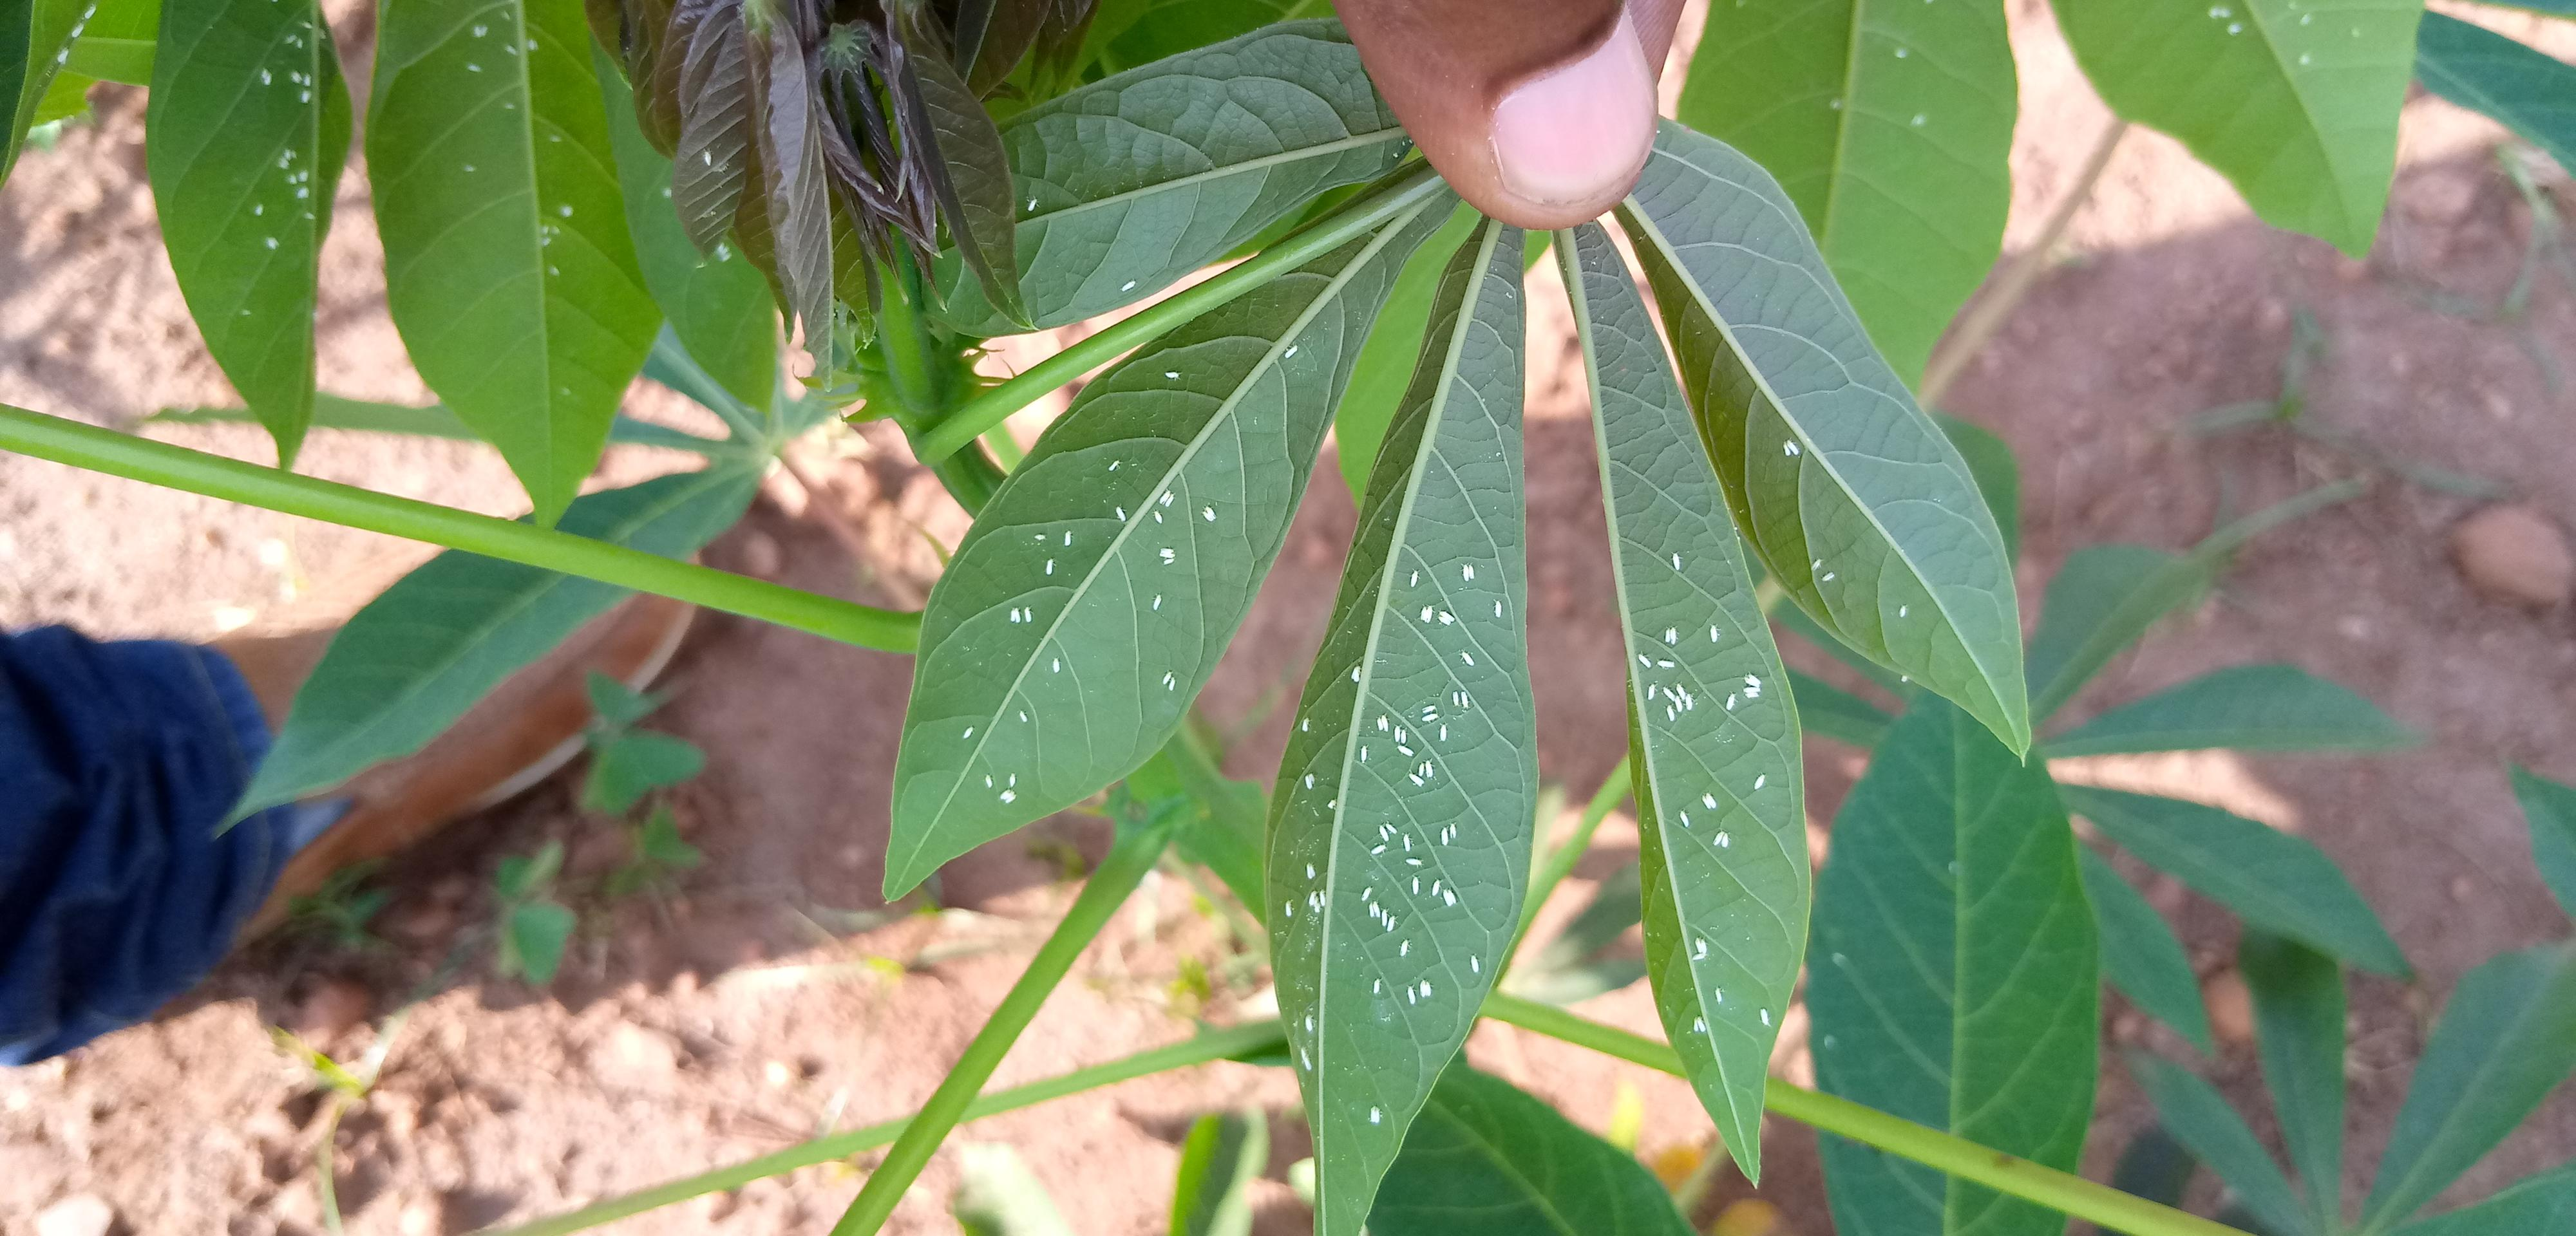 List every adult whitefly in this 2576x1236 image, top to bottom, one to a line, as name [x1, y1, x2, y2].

whitefly [1026, 197, 1039, 212]
whitefly [1119, 276, 1138, 294]
whitefly [1283, 344, 1300, 360]
whitefly [1161, 370, 1184, 380]
whitefly [1786, 438, 1800, 458]
whitefly [1781, 440, 1791, 458]
whitefly [1107, 457, 1121, 474]
whitefly [1159, 489, 1171, 505]
whitefly [1165, 492, 1176, 508]
whitefly [1113, 503, 1130, 523]
whitefly [1205, 505, 1219, 520]
whitefly [1152, 508, 1164, 526]
whitefly [1200, 511, 1213, 523]
whitefly [1062, 528, 1074, 547]
whitefly [1032, 532, 1046, 541]
whitefly [1159, 547, 1175, 553]
whitefly [1671, 549, 1685, 574]
whitefly [1158, 552, 1178, 559]
whitefly [1042, 554, 1058, 579]
whitefly [1809, 556, 1823, 572]
whitefly [1162, 557, 1177, 567]
whitefly [1468, 561, 1477, 581]
whitefly [1461, 561, 1469, 584]
whitefly [1408, 568, 1419, 588]
whitefly [1819, 568, 1836, 584]
whitefly [1151, 592, 1164, 612]
whitefly [1492, 599, 1504, 620]
whitefly [1897, 601, 1909, 621]
whitefly [1425, 604, 1434, 625]
whitefly [1418, 604, 1426, 622]
whitefly [1023, 605, 1034, 624]
whitefly [1014, 607, 1022, 624]
whitefly [1010, 608, 1017, 624]
whitefly [1437, 609, 1457, 624]
whitefly [1437, 615, 1452, 626]
whitefly [1709, 623, 1721, 646]
whitefly [1663, 625, 1671, 644]
whitefly [1670, 625, 1676, 646]
whitefly [1460, 648, 1476, 668]
whitefly [1636, 653, 1653, 670]
whitefly [1050, 654, 1064, 676]
whitefly [1655, 658, 1676, 671]
whitefly [1350, 662, 1363, 683]
whitefly [1349, 664, 1362, 686]
whitefly [1160, 670, 1174, 687]
whitefly [1748, 673, 1763, 684]
whitefly [1168, 675, 1177, 693]
whitefly [1743, 676, 1761, 689]
whitefly [1645, 682, 1659, 701]
whitefly [1676, 682, 1688, 700]
whitefly [1662, 686, 1675, 702]
whitefly [1741, 686, 1762, 693]
whitefly [1460, 689, 1471, 710]
whitefly [1452, 689, 1459, 707]
whitefly [1725, 690, 1737, 712]
whitefly [1743, 691, 1761, 699]
whitefly [1685, 692, 1694, 711]
whitefly [1674, 695, 1685, 713]
whitefly [1421, 704, 1437, 715]
whitefly [1665, 704, 1676, 723]
whitefly [1017, 709, 1031, 727]
whitefly [1421, 712, 1441, 724]
whitefly [1380, 713, 1390, 733]
whitefly [1299, 715, 1313, 733]
whitefly [1376, 716, 1383, 733]
whitefly [1437, 720, 1450, 742]
whitefly [1394, 722, 1400, 744]
whitefly [960, 725, 976, 742]
whitefly [1399, 727, 1408, 744]
whitefly [1359, 744, 1368, 764]
whitefly [1395, 744, 1416, 760]
whitefly [1425, 759, 1435, 779]
whitefly [1417, 761, 1425, 778]
whitefly [984, 772, 994, 789]
whitefly [1009, 772, 1020, 787]
whitefly [1309, 772, 1318, 783]
whitefly [1406, 772, 1425, 790]
whitefly [1751, 772, 1766, 791]
whitefly [1303, 773, 1314, 791]
whitefly [999, 788, 1011, 801]
whitefly [1005, 790, 1016, 801]
whitefly [1705, 792, 1718, 809]
whitefly [1005, 793, 1018, 805]
whitefly [1701, 794, 1711, 810]
whitefly [1325, 798, 1339, 811]
whitefly [1678, 808, 1692, 829]
whitefly [1384, 821, 1399, 836]
whitefly [1448, 821, 1459, 839]
whitefly [1378, 823, 1391, 843]
whitefly [1439, 825, 1449, 847]
whitefly [1711, 830, 1725, 847]
whitefly [1721, 831, 1730, 850]
whitefly [1401, 832, 1414, 852]
whitefly [1370, 843, 1387, 856]
whitefly [1404, 856, 1423, 868]
whitefly [1303, 860, 1318, 881]
whitefly [1304, 861, 1321, 880]
whitefly [1409, 873, 1423, 897]
whitefly [1430, 877, 1442, 898]
whitefly [1358, 883, 1375, 903]
whitefly [1318, 888, 1327, 907]
whitefly [1448, 888, 1459, 904]
whitefly [1307, 888, 1318, 907]
whitefly [1442, 888, 1453, 908]
whitefly [1314, 895, 1322, 914]
whitefly [1284, 897, 1294, 919]
whitefly [1372, 900, 1381, 919]
whitefly [1367, 901, 1376, 919]
whitefly [1380, 907, 1388, 928]
whitefly [1385, 914, 1396, 935]
whitefly [1694, 936, 1702, 955]
whitefly [1398, 937, 1411, 959]
whitefly [1700, 938, 1710, 955]
whitefly [1690, 951, 1707, 960]
whitefly [1469, 953, 1481, 975]
whitefly [1371, 977, 1383, 996]
whitefly [1419, 977, 1426, 1000]
whitefly [1426, 980, 1434, 998]
whitefly [1712, 984, 1725, 1004]
whitefly [1406, 985, 1417, 1006]
whitefly [1759, 1006, 1772, 1028]
whitefly [1302, 1010, 1318, 1033]
whitefly [1696, 1014, 1707, 1035]
whitefly [1692, 1016, 1700, 1033]
whitefly [1299, 1047, 1311, 1058]
whitefly [1303, 1056, 1312, 1073]
whitefly [1370, 1104, 1374, 1125]
whitefly [1374, 1105, 1381, 1125]